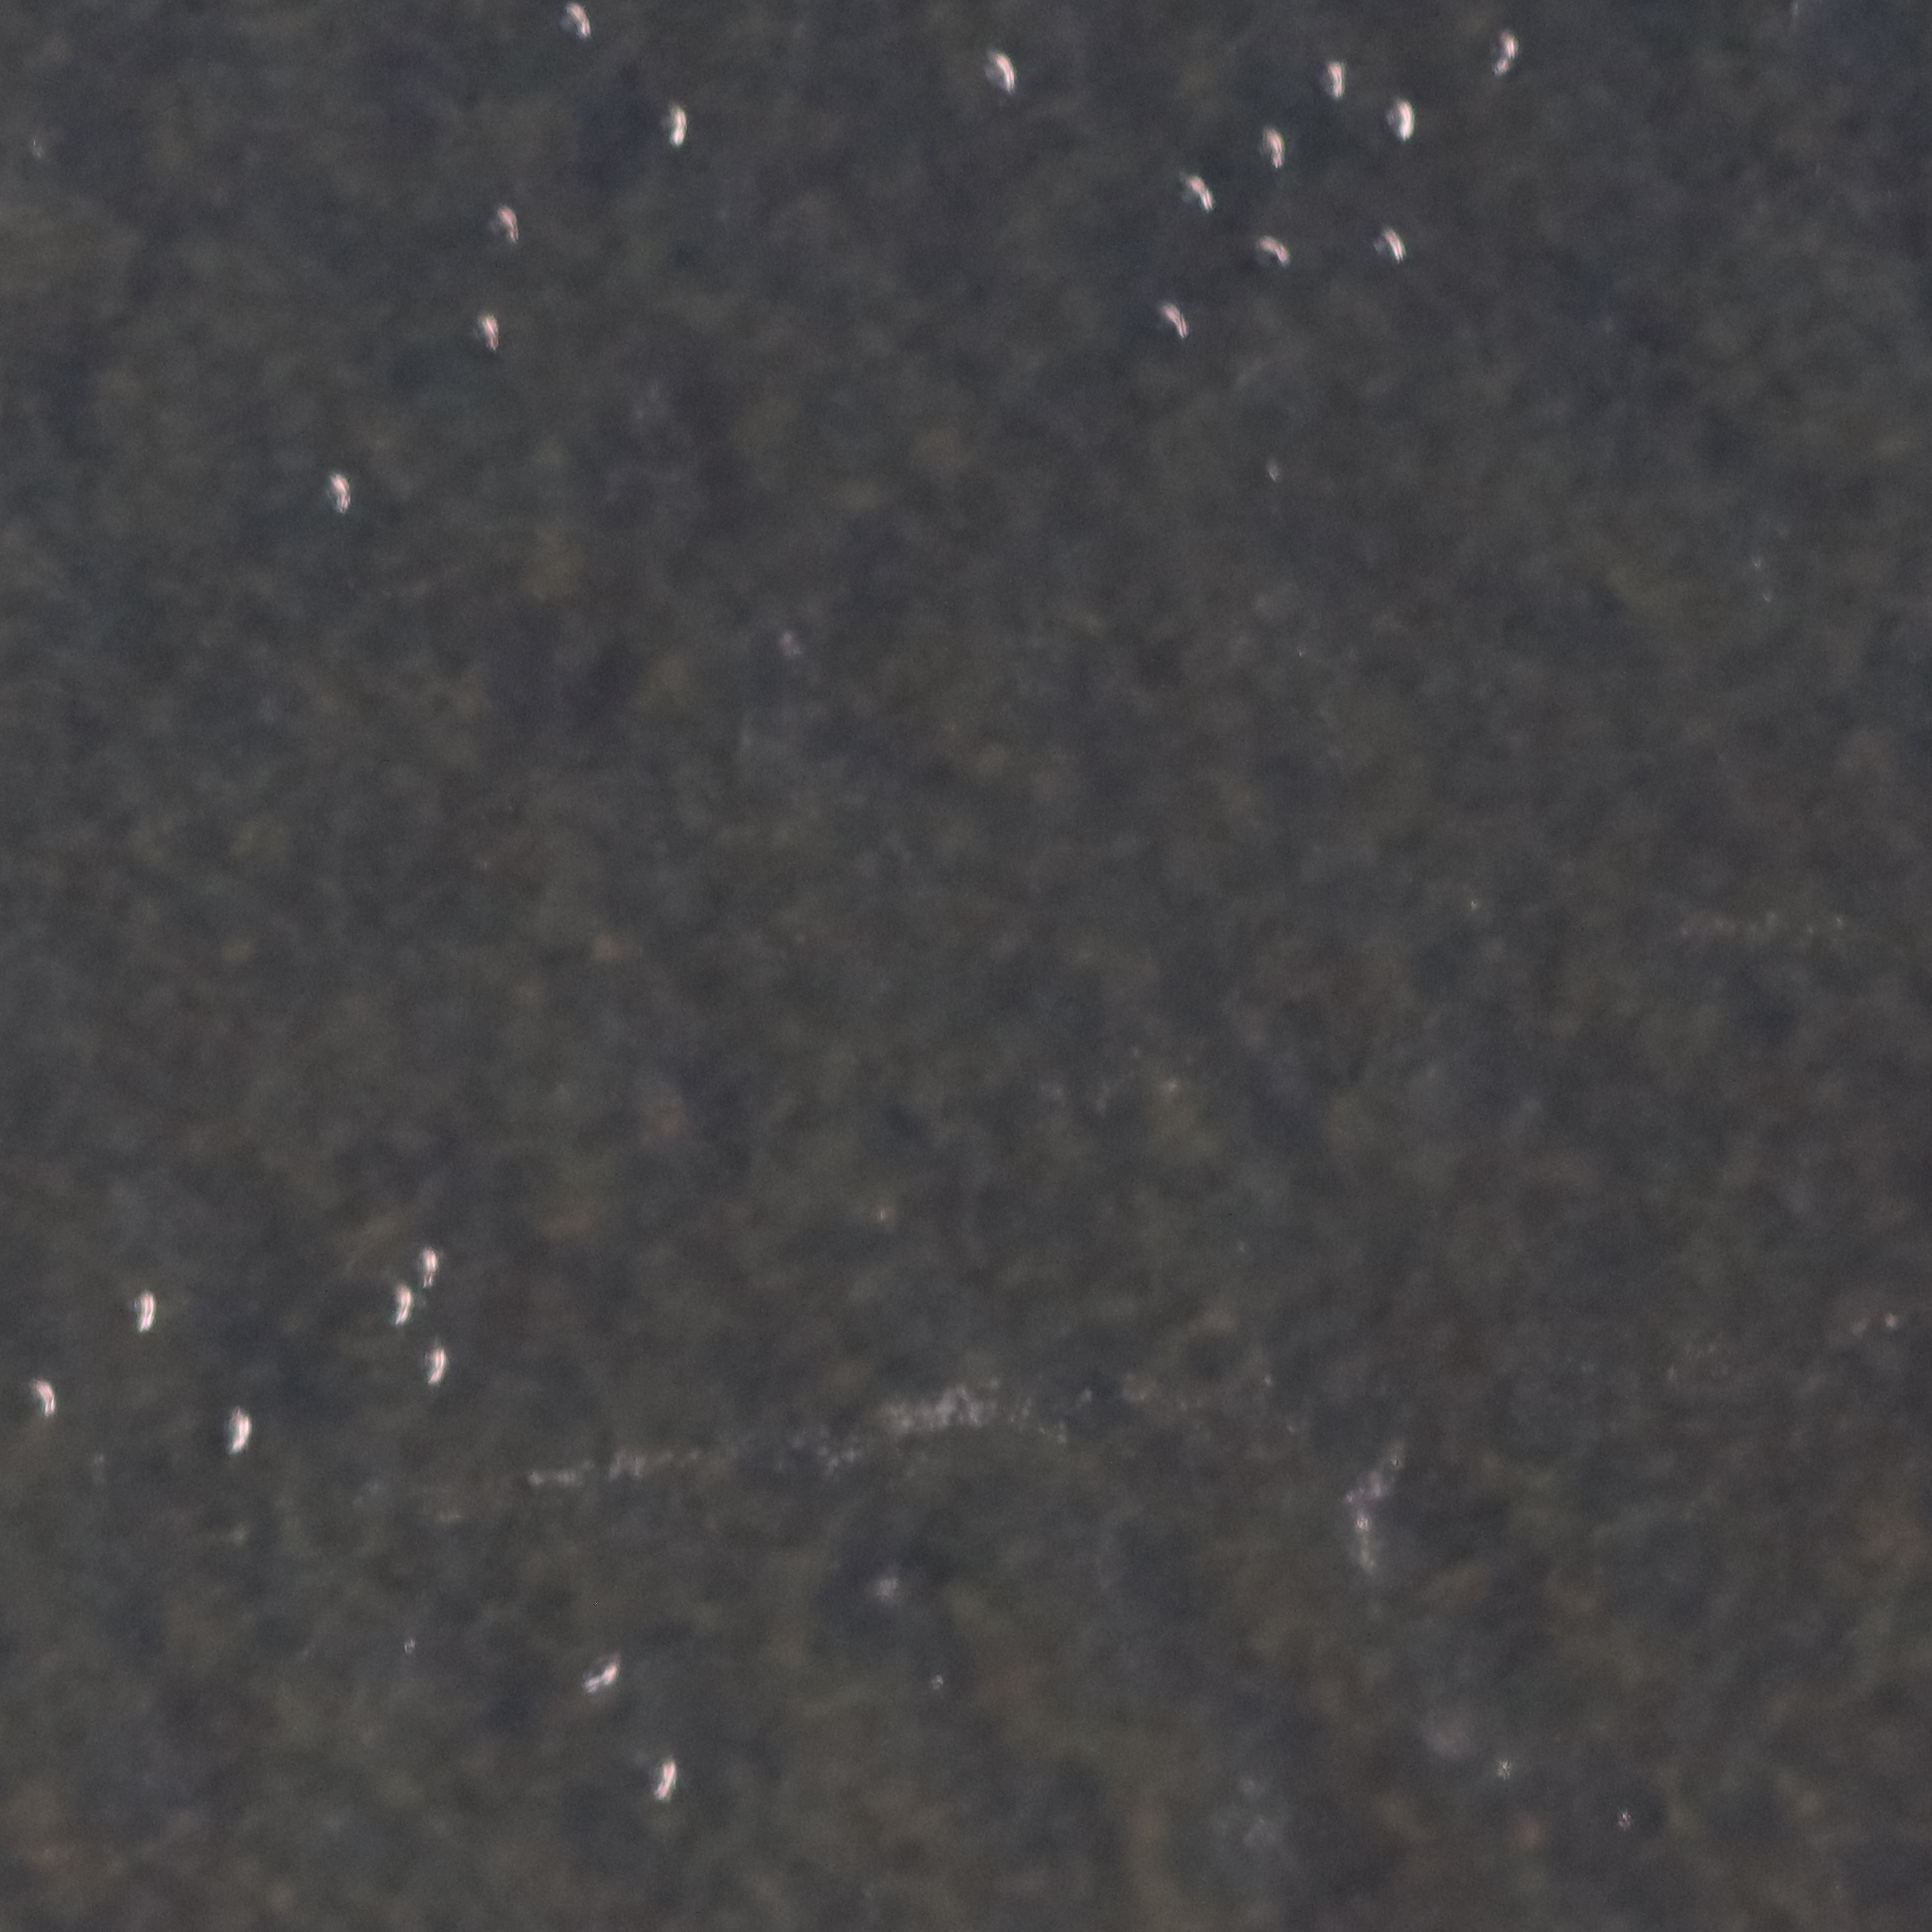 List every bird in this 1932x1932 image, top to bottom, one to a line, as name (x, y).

brant (574, 18)
brant (1500, 55)
brant (999, 64)
brant (1339, 76)
brant (675, 118)
brant (1405, 118)
brant (1273, 148)
brant (1200, 190)
brant (507, 223)
brant (1386, 243)
brant (1273, 250)
brant (1172, 320)
brant (485, 335)
brant (339, 495)
other bird (427, 1272)
other bird (401, 1300)
other bird (143, 1303)
other bird (433, 1363)
other bird (40, 1400)
other bird (238, 1429)
other bird (605, 1673)
other bird (664, 1770)